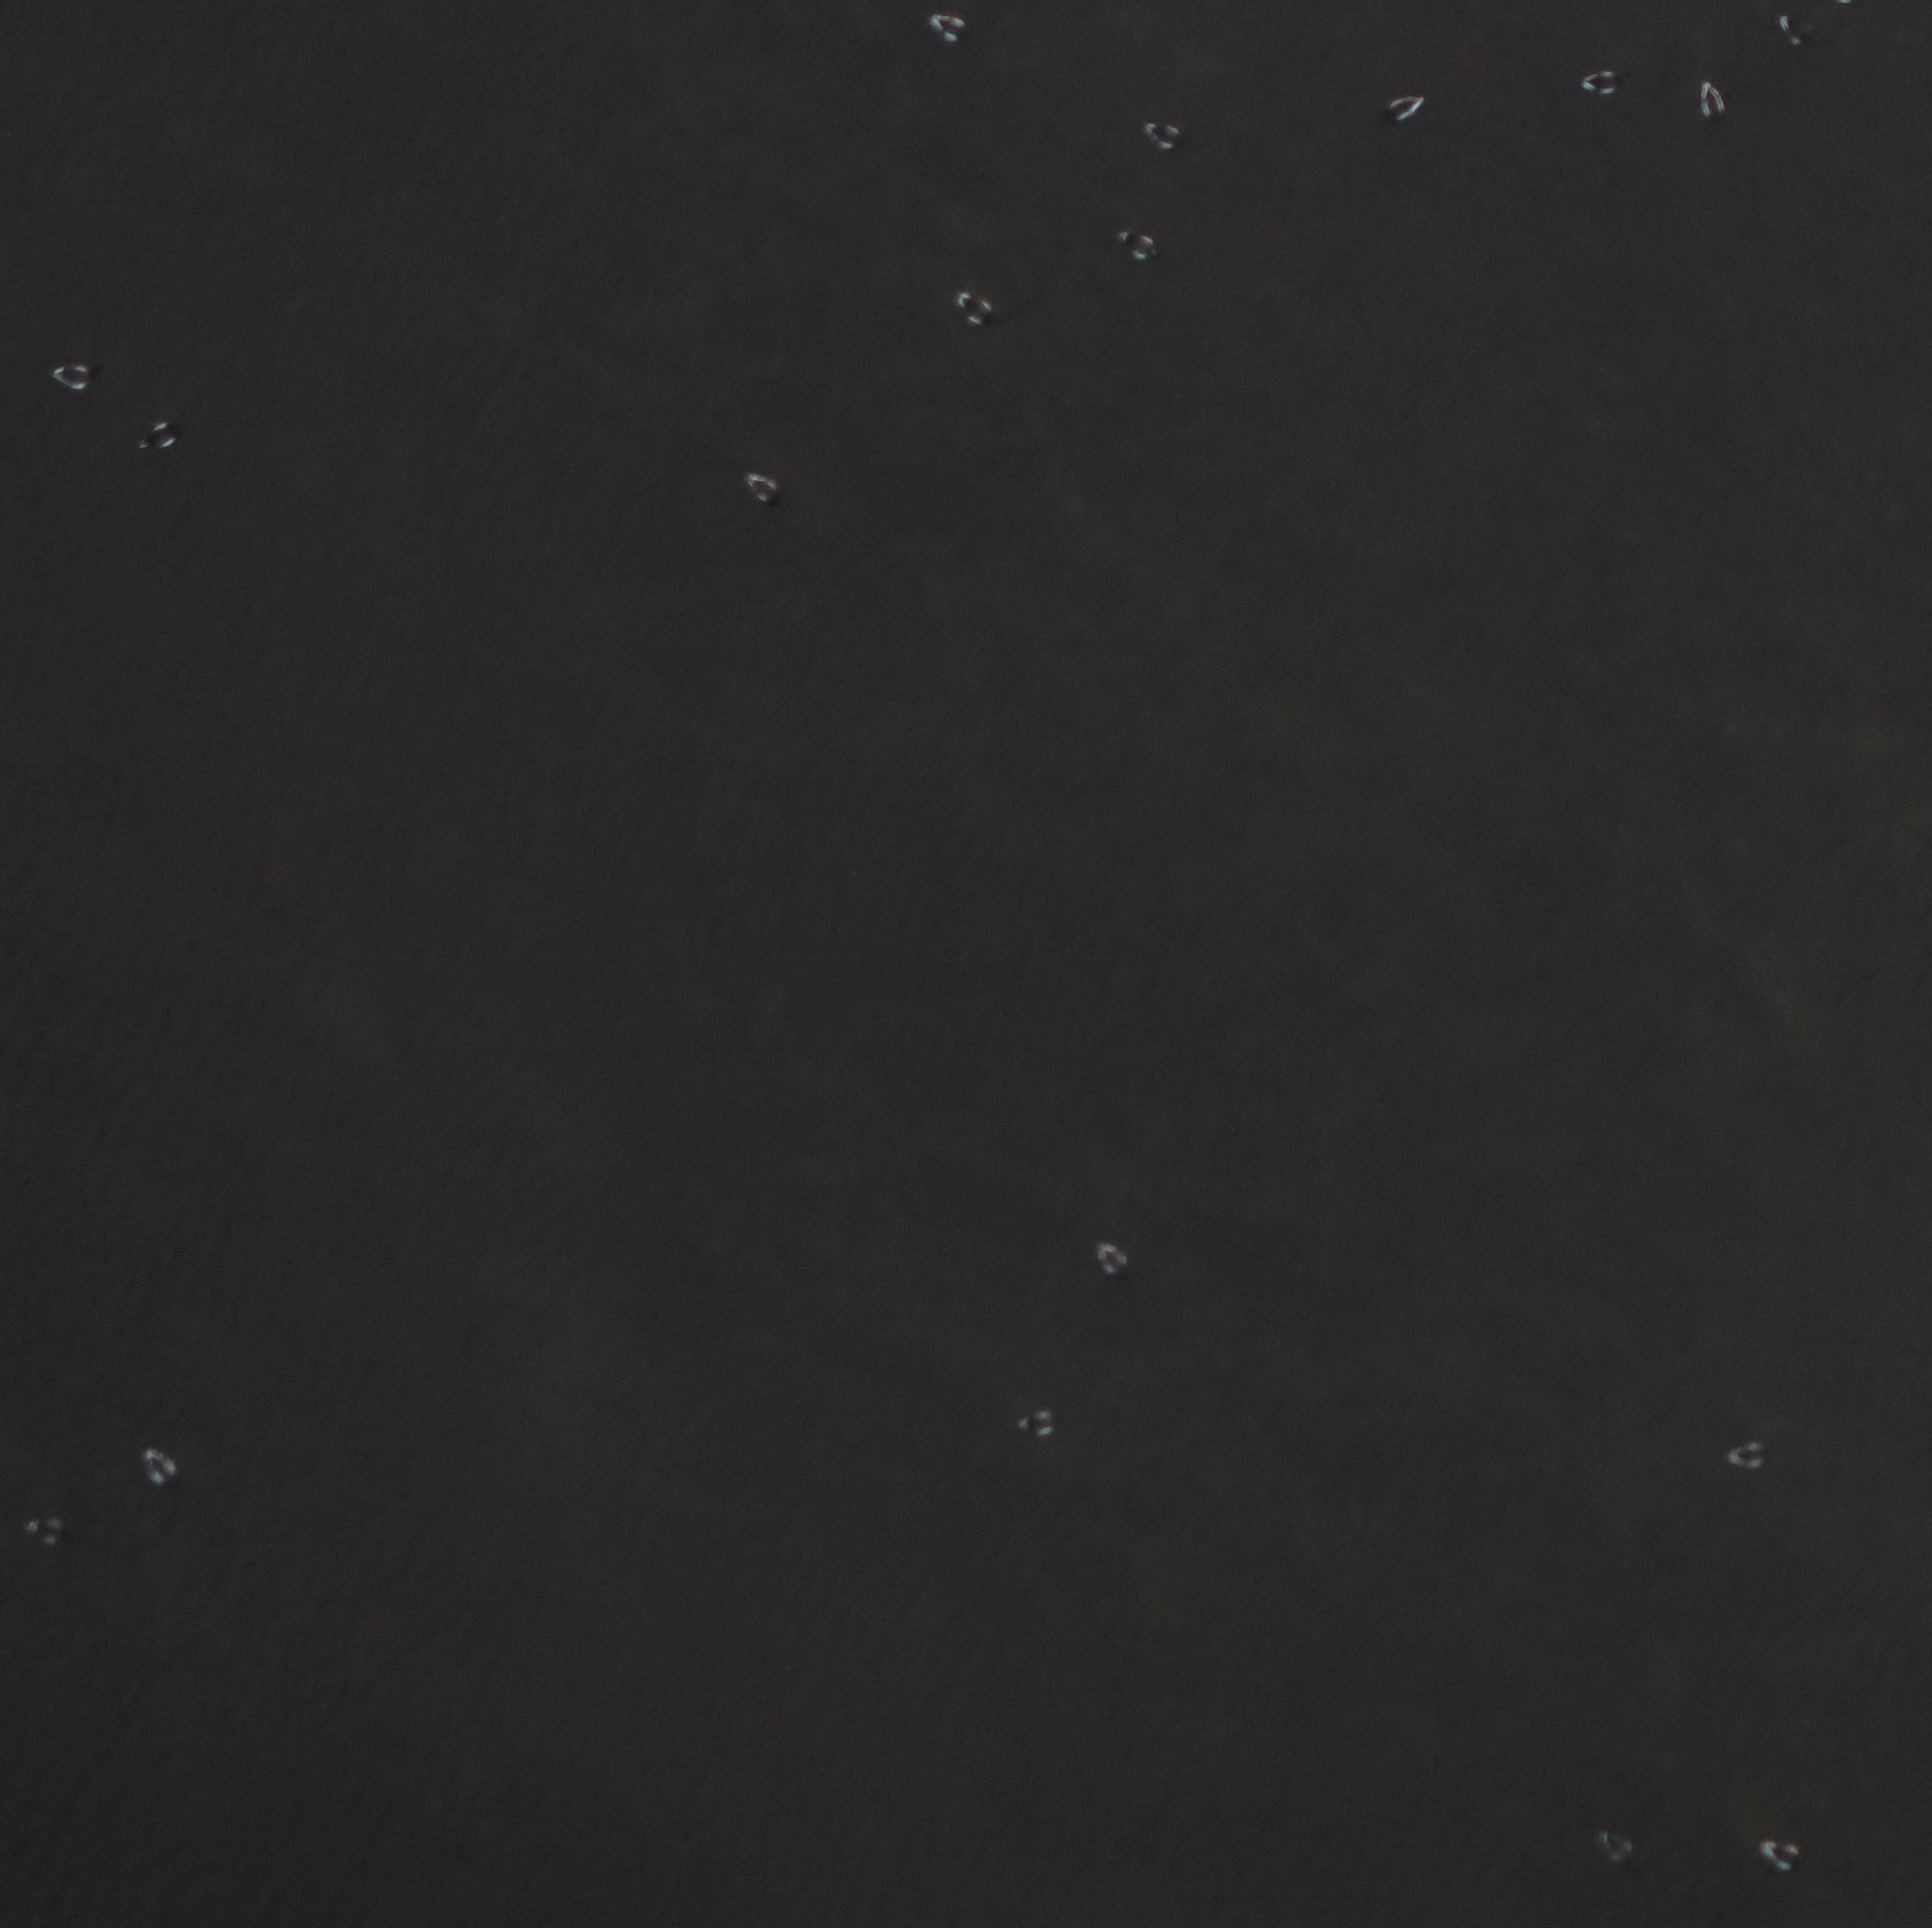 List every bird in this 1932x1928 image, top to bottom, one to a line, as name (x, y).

brant (1791, 29)
brant (953, 32)
brant (1605, 83)
brant (1709, 101)
brant (1400, 107)
brant (1163, 138)
brant (1137, 246)
brant (978, 310)
brant (75, 377)
brant (160, 438)
brant (765, 491)
brant (1109, 1258)
brant (1039, 1421)
brant (1751, 1456)
brant (157, 1471)
brant (43, 1533)
brant (1617, 1846)
brant (1784, 1853)